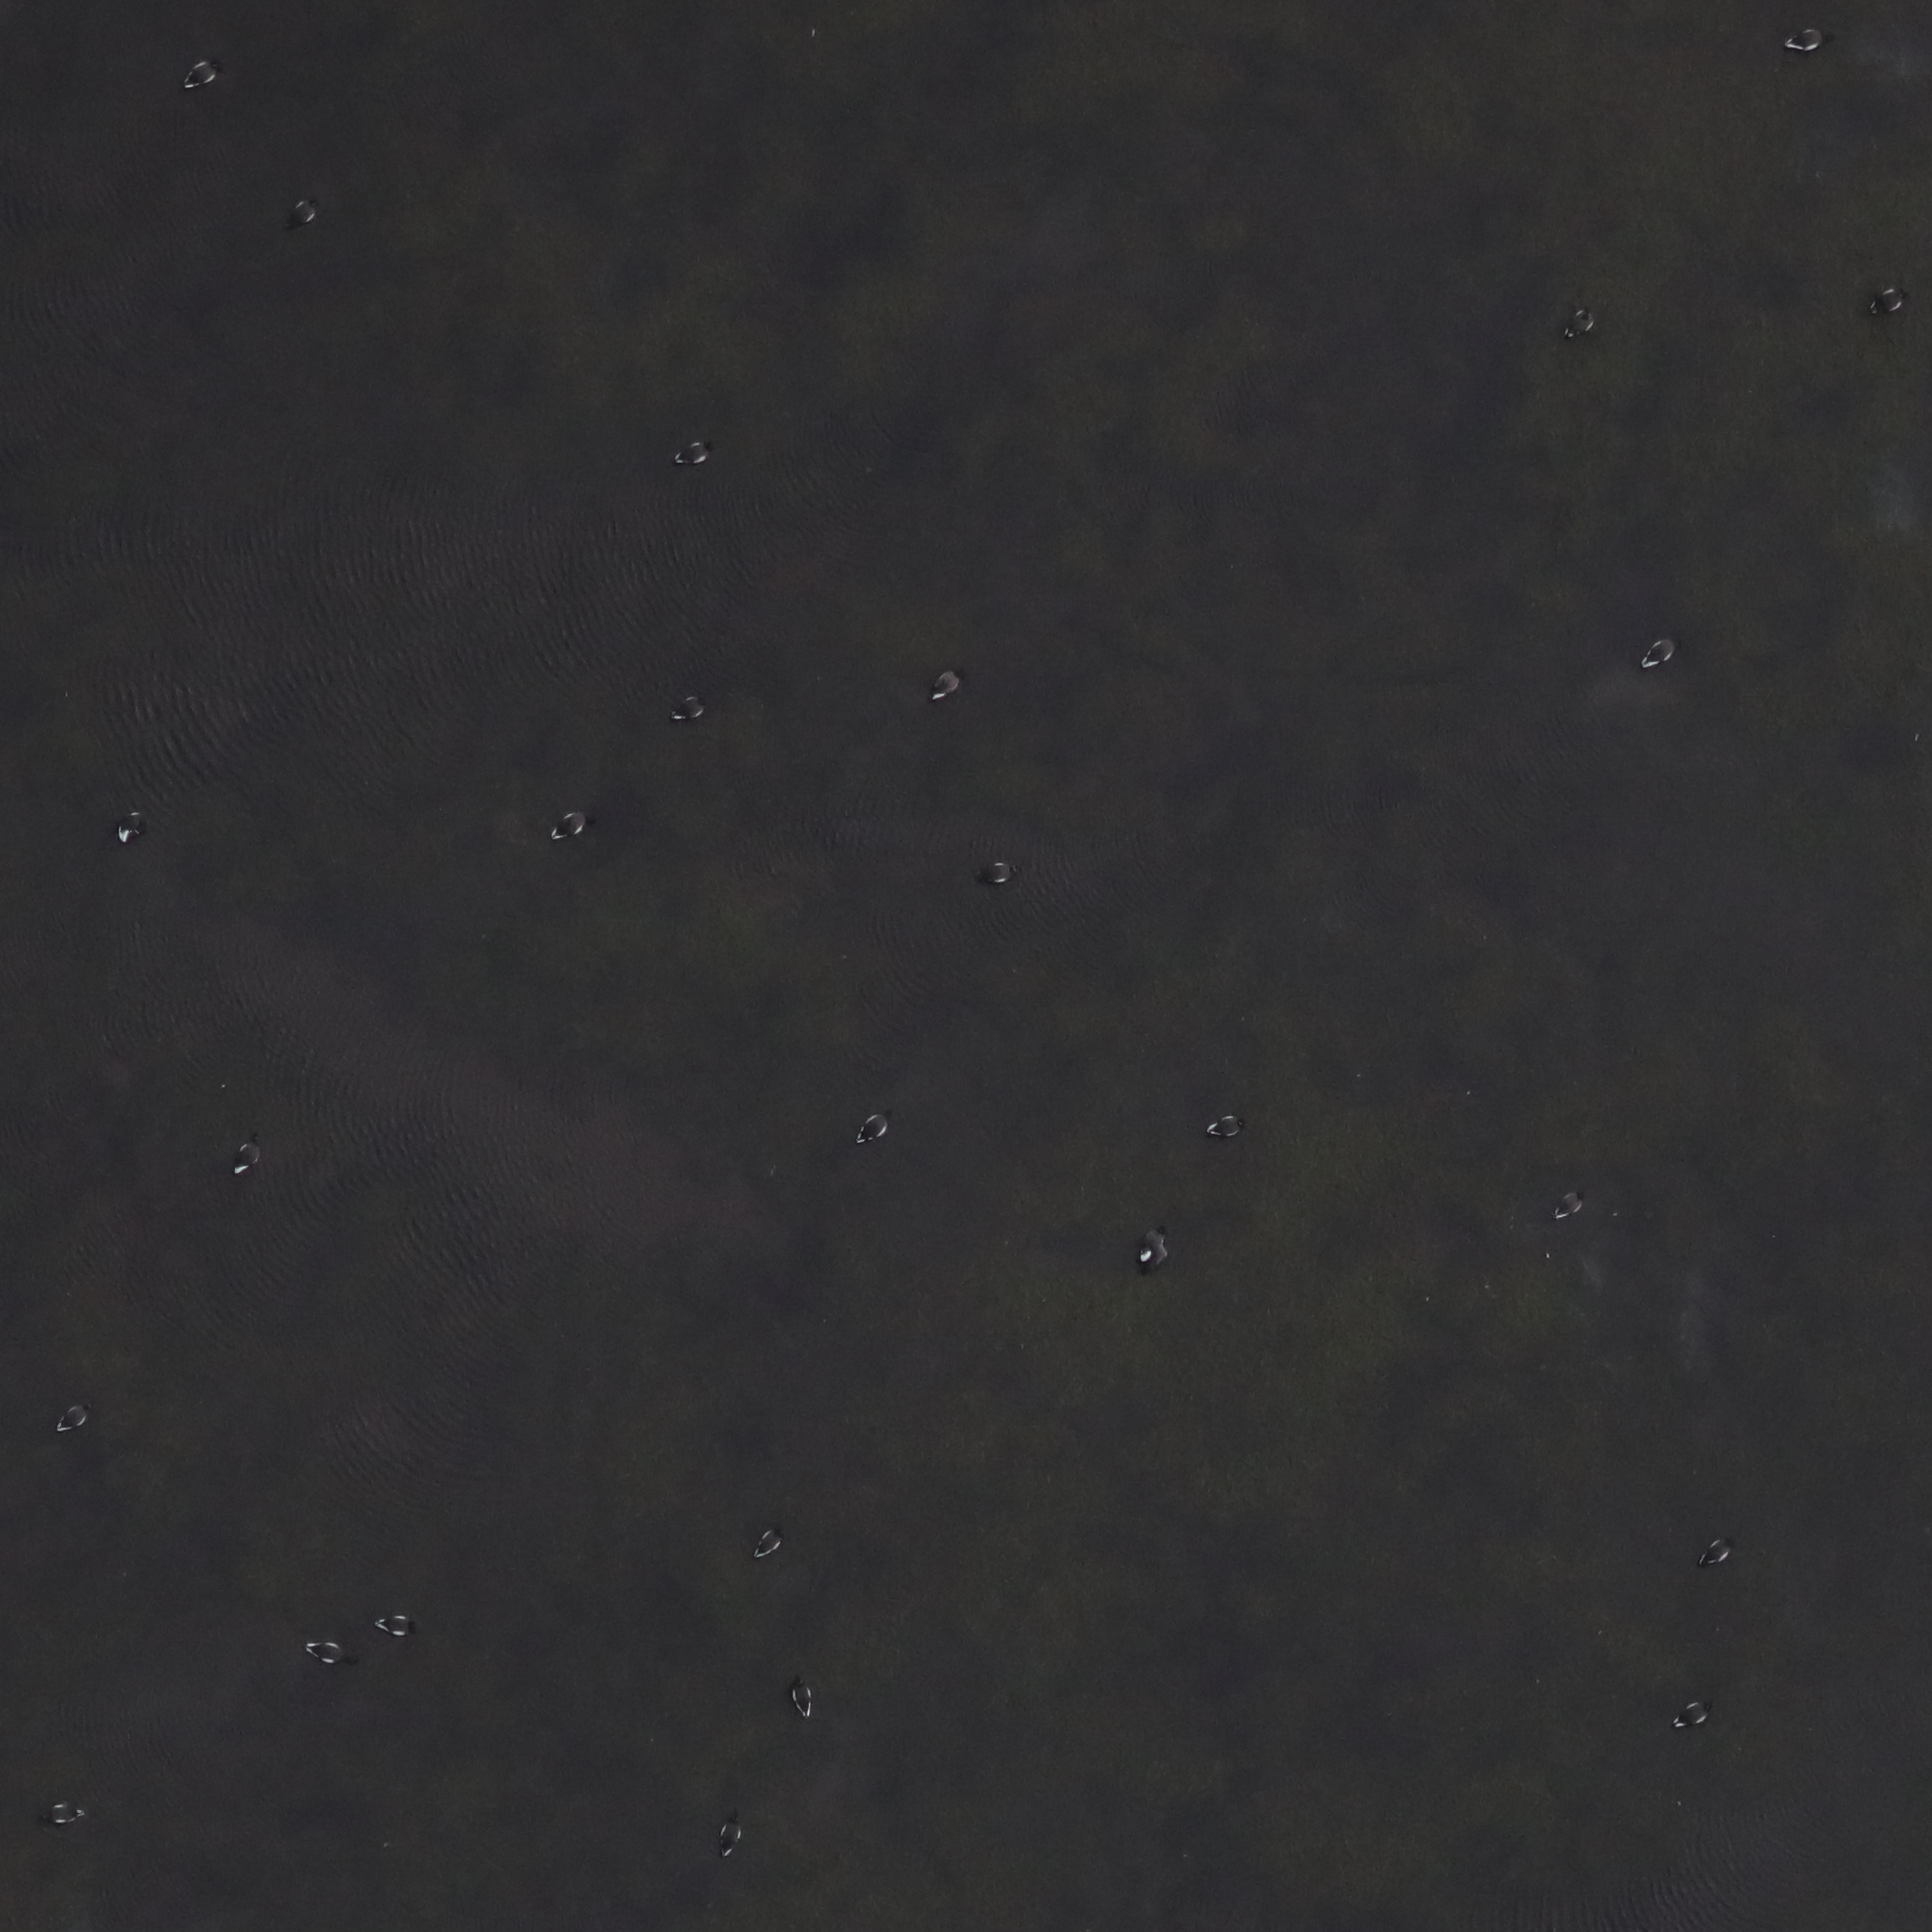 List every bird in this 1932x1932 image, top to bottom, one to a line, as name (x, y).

brant (1807, 40)
brant (197, 71)
brant (305, 213)
brant (1888, 301)
brant (1578, 322)
brant (693, 453)
brant (1659, 652)
brant (946, 683)
brant (688, 707)
brant (128, 824)
brant (567, 824)
brant (999, 870)
brant (875, 1125)
brant (1226, 1125)
brant (248, 1153)
brant (1568, 1206)
brant (1150, 1251)
brant (73, 1416)
brant (767, 1541)
brant (1714, 1552)
brant (393, 1624)
brant (324, 1652)
brant (802, 1698)
brant (1693, 1713)
brant (63, 1813)
brant (730, 1833)